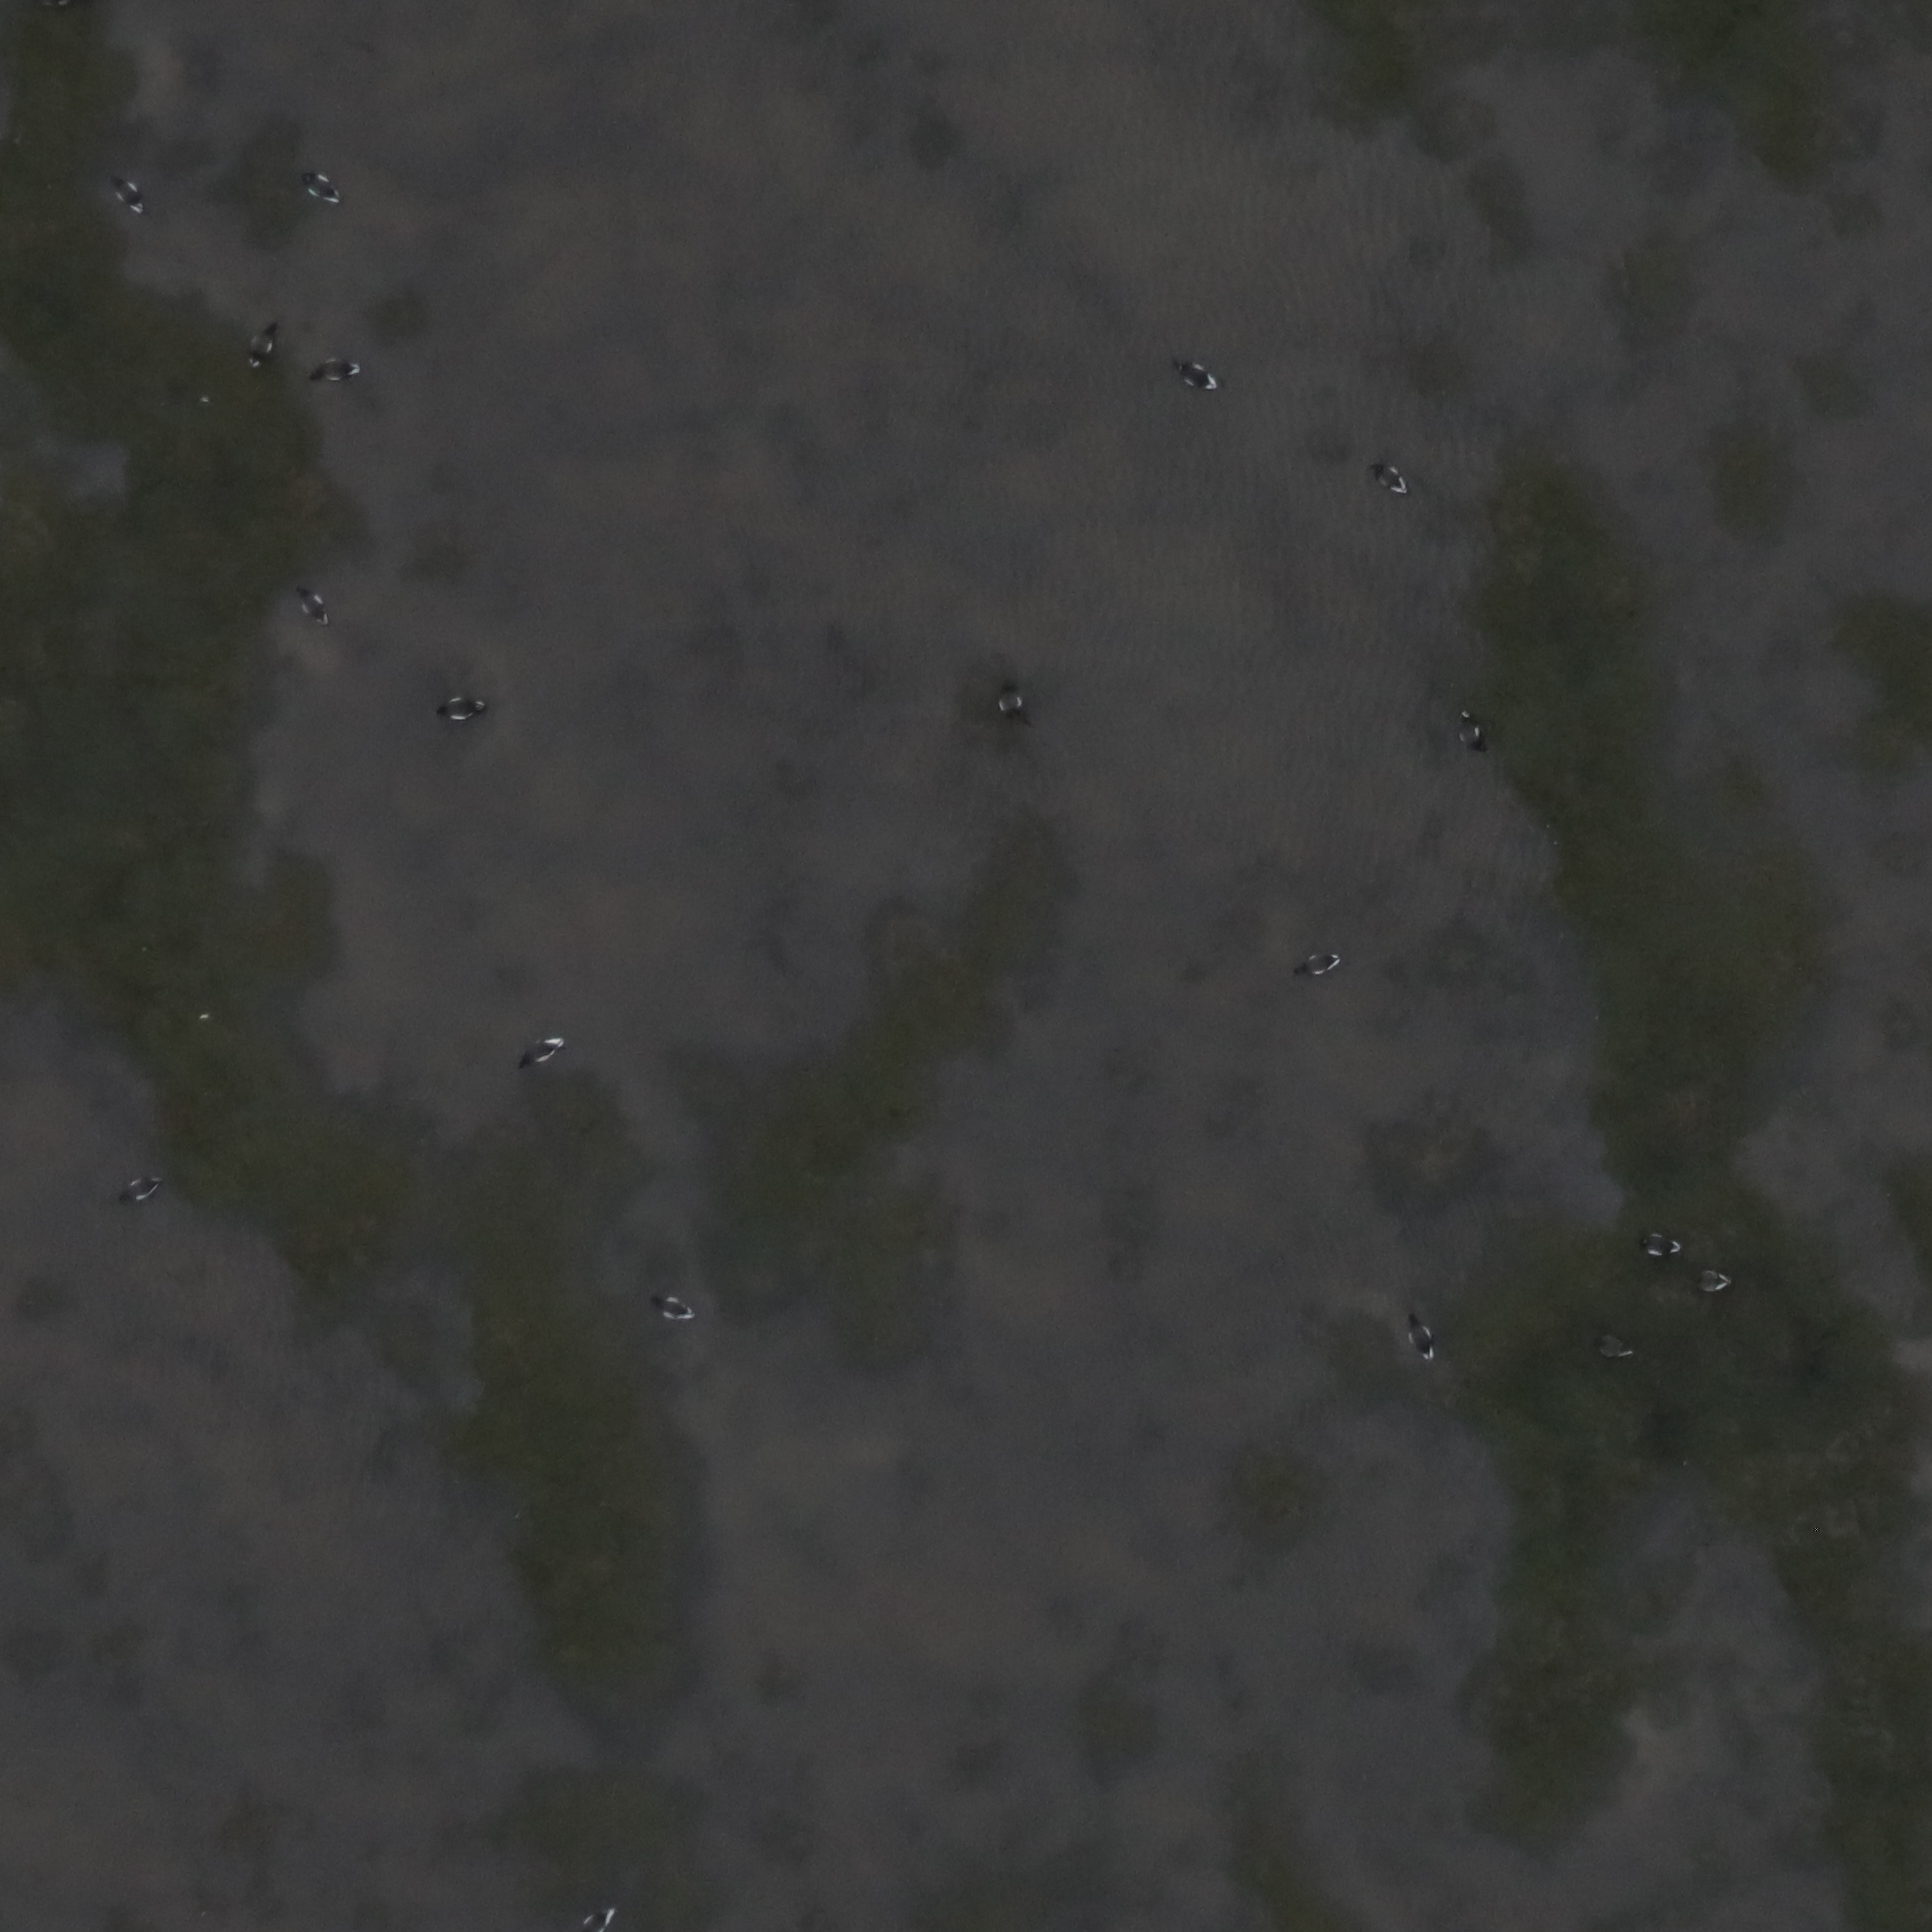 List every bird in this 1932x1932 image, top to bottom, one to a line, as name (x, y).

brant (322, 188)
brant (138, 195)
brant (256, 337)
brant (335, 370)
brant (1199, 377)
brant (1392, 478)
brant (315, 599)
brant (1012, 704)
brant (463, 709)
brant (1468, 739)
brant (1319, 964)
brant (538, 1036)
brant (135, 1194)
brant (1660, 1244)
brant (1710, 1282)
brant (674, 1308)
brant (1422, 1337)
brant (1603, 1345)
brant (597, 1925)